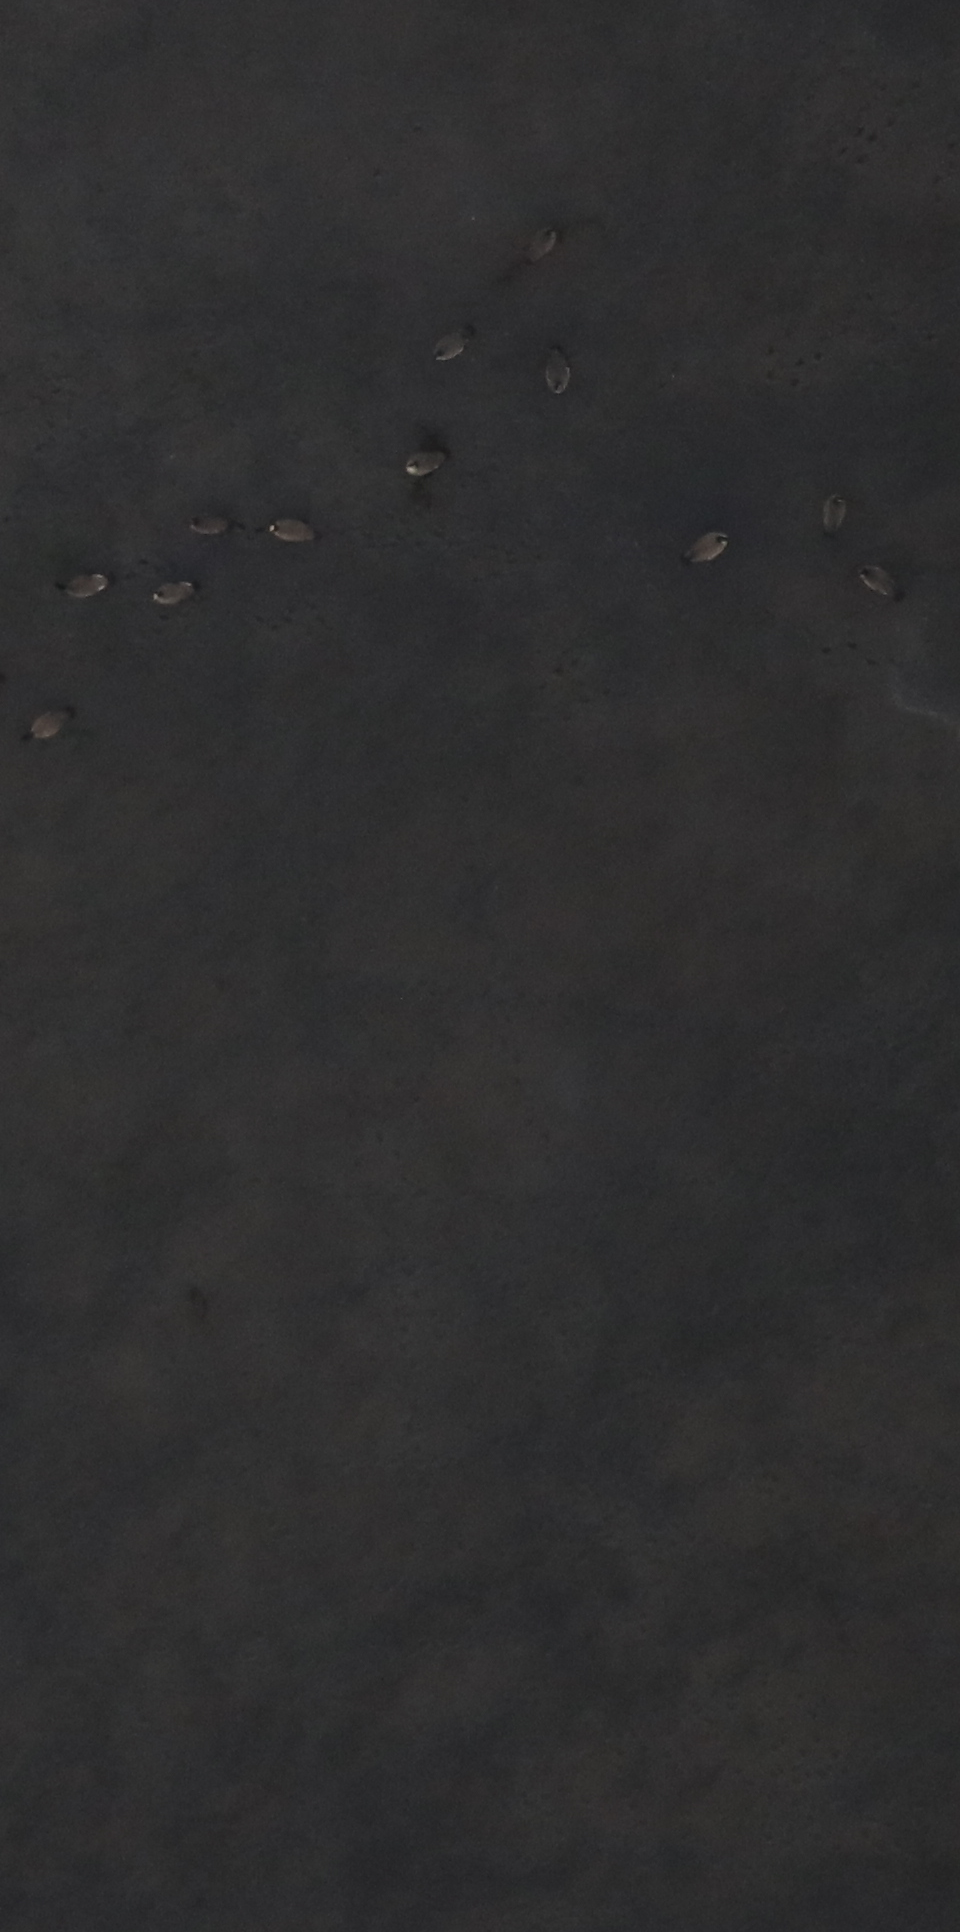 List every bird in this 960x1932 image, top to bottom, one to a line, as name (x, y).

Canada goose (544, 246)
Canada goose (453, 346)
Canada goose (550, 372)
Canada goose (427, 463)
Canada goose (833, 515)
Canada goose (289, 528)
Canada goose (214, 530)
Canada goose (706, 547)
Canada goose (879, 581)
Canada goose (83, 584)
Canada goose (172, 592)
Canada goose (48, 722)